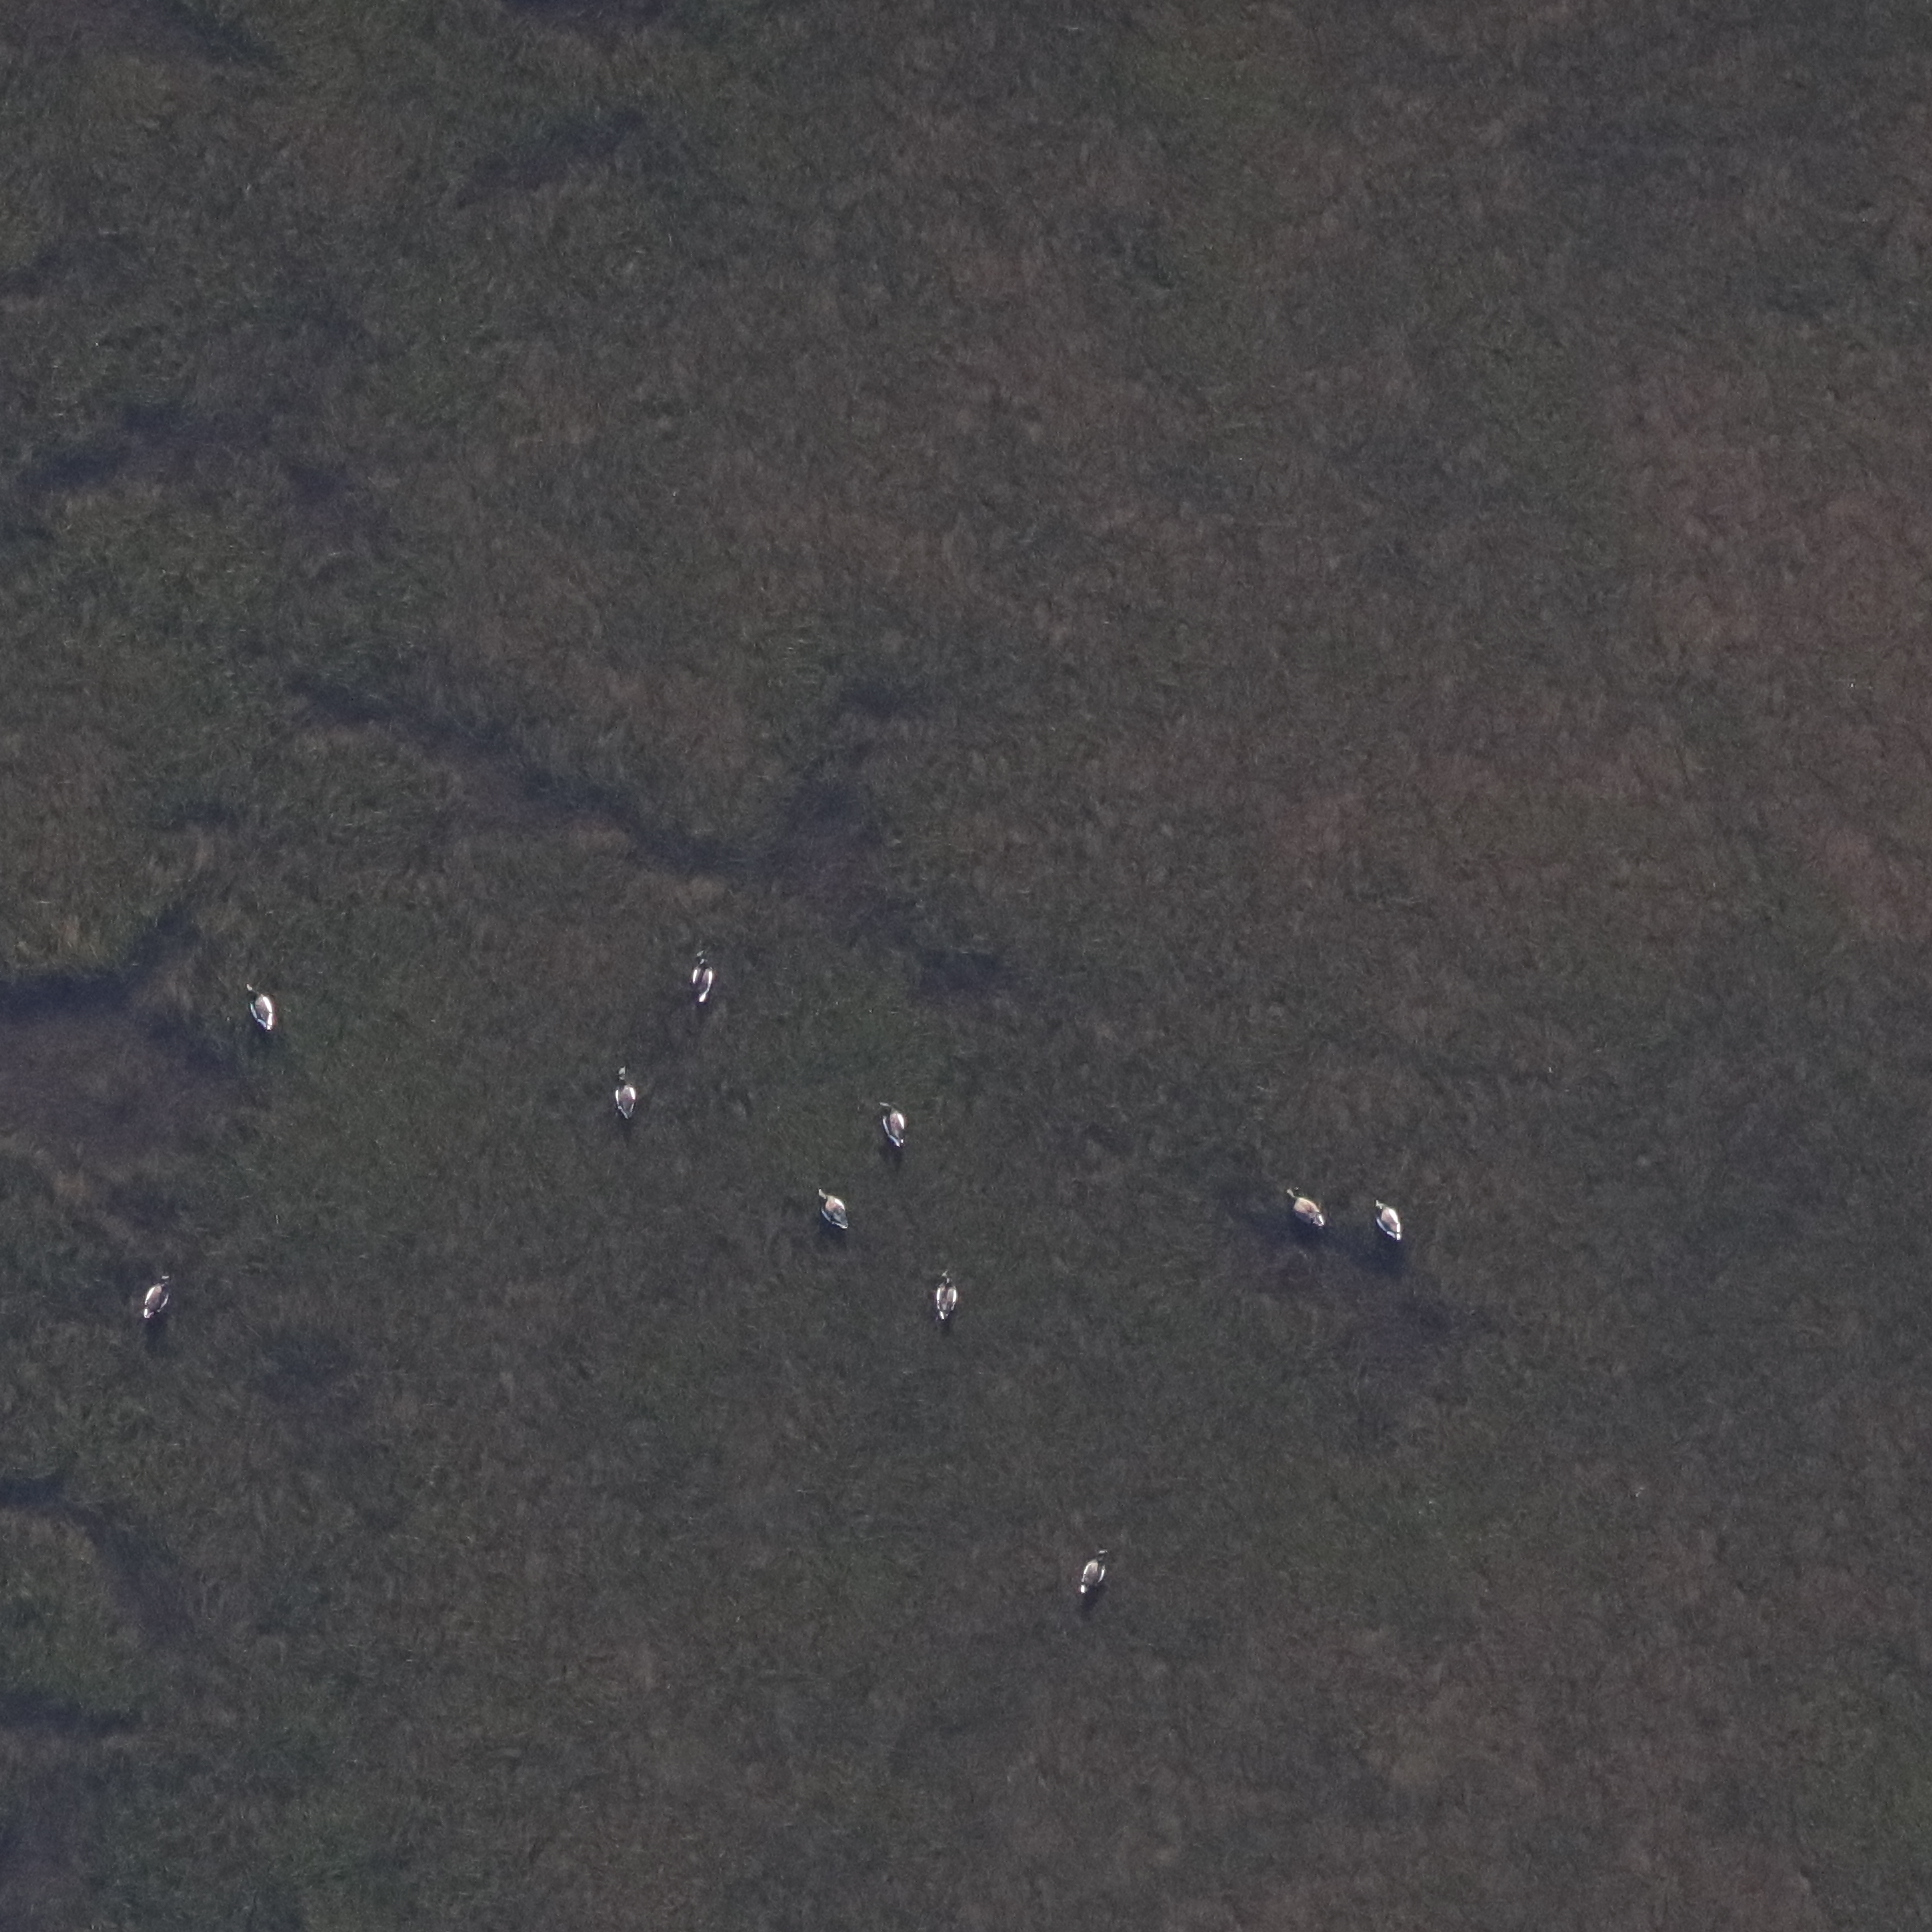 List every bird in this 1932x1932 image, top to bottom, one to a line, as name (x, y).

brant (702, 980)
brant (261, 1007)
brant (624, 1096)
brant (893, 1122)
brant (834, 1209)
brant (1308, 1209)
brant (1387, 1217)
brant (155, 1297)
brant (946, 1299)
brant (1093, 1573)